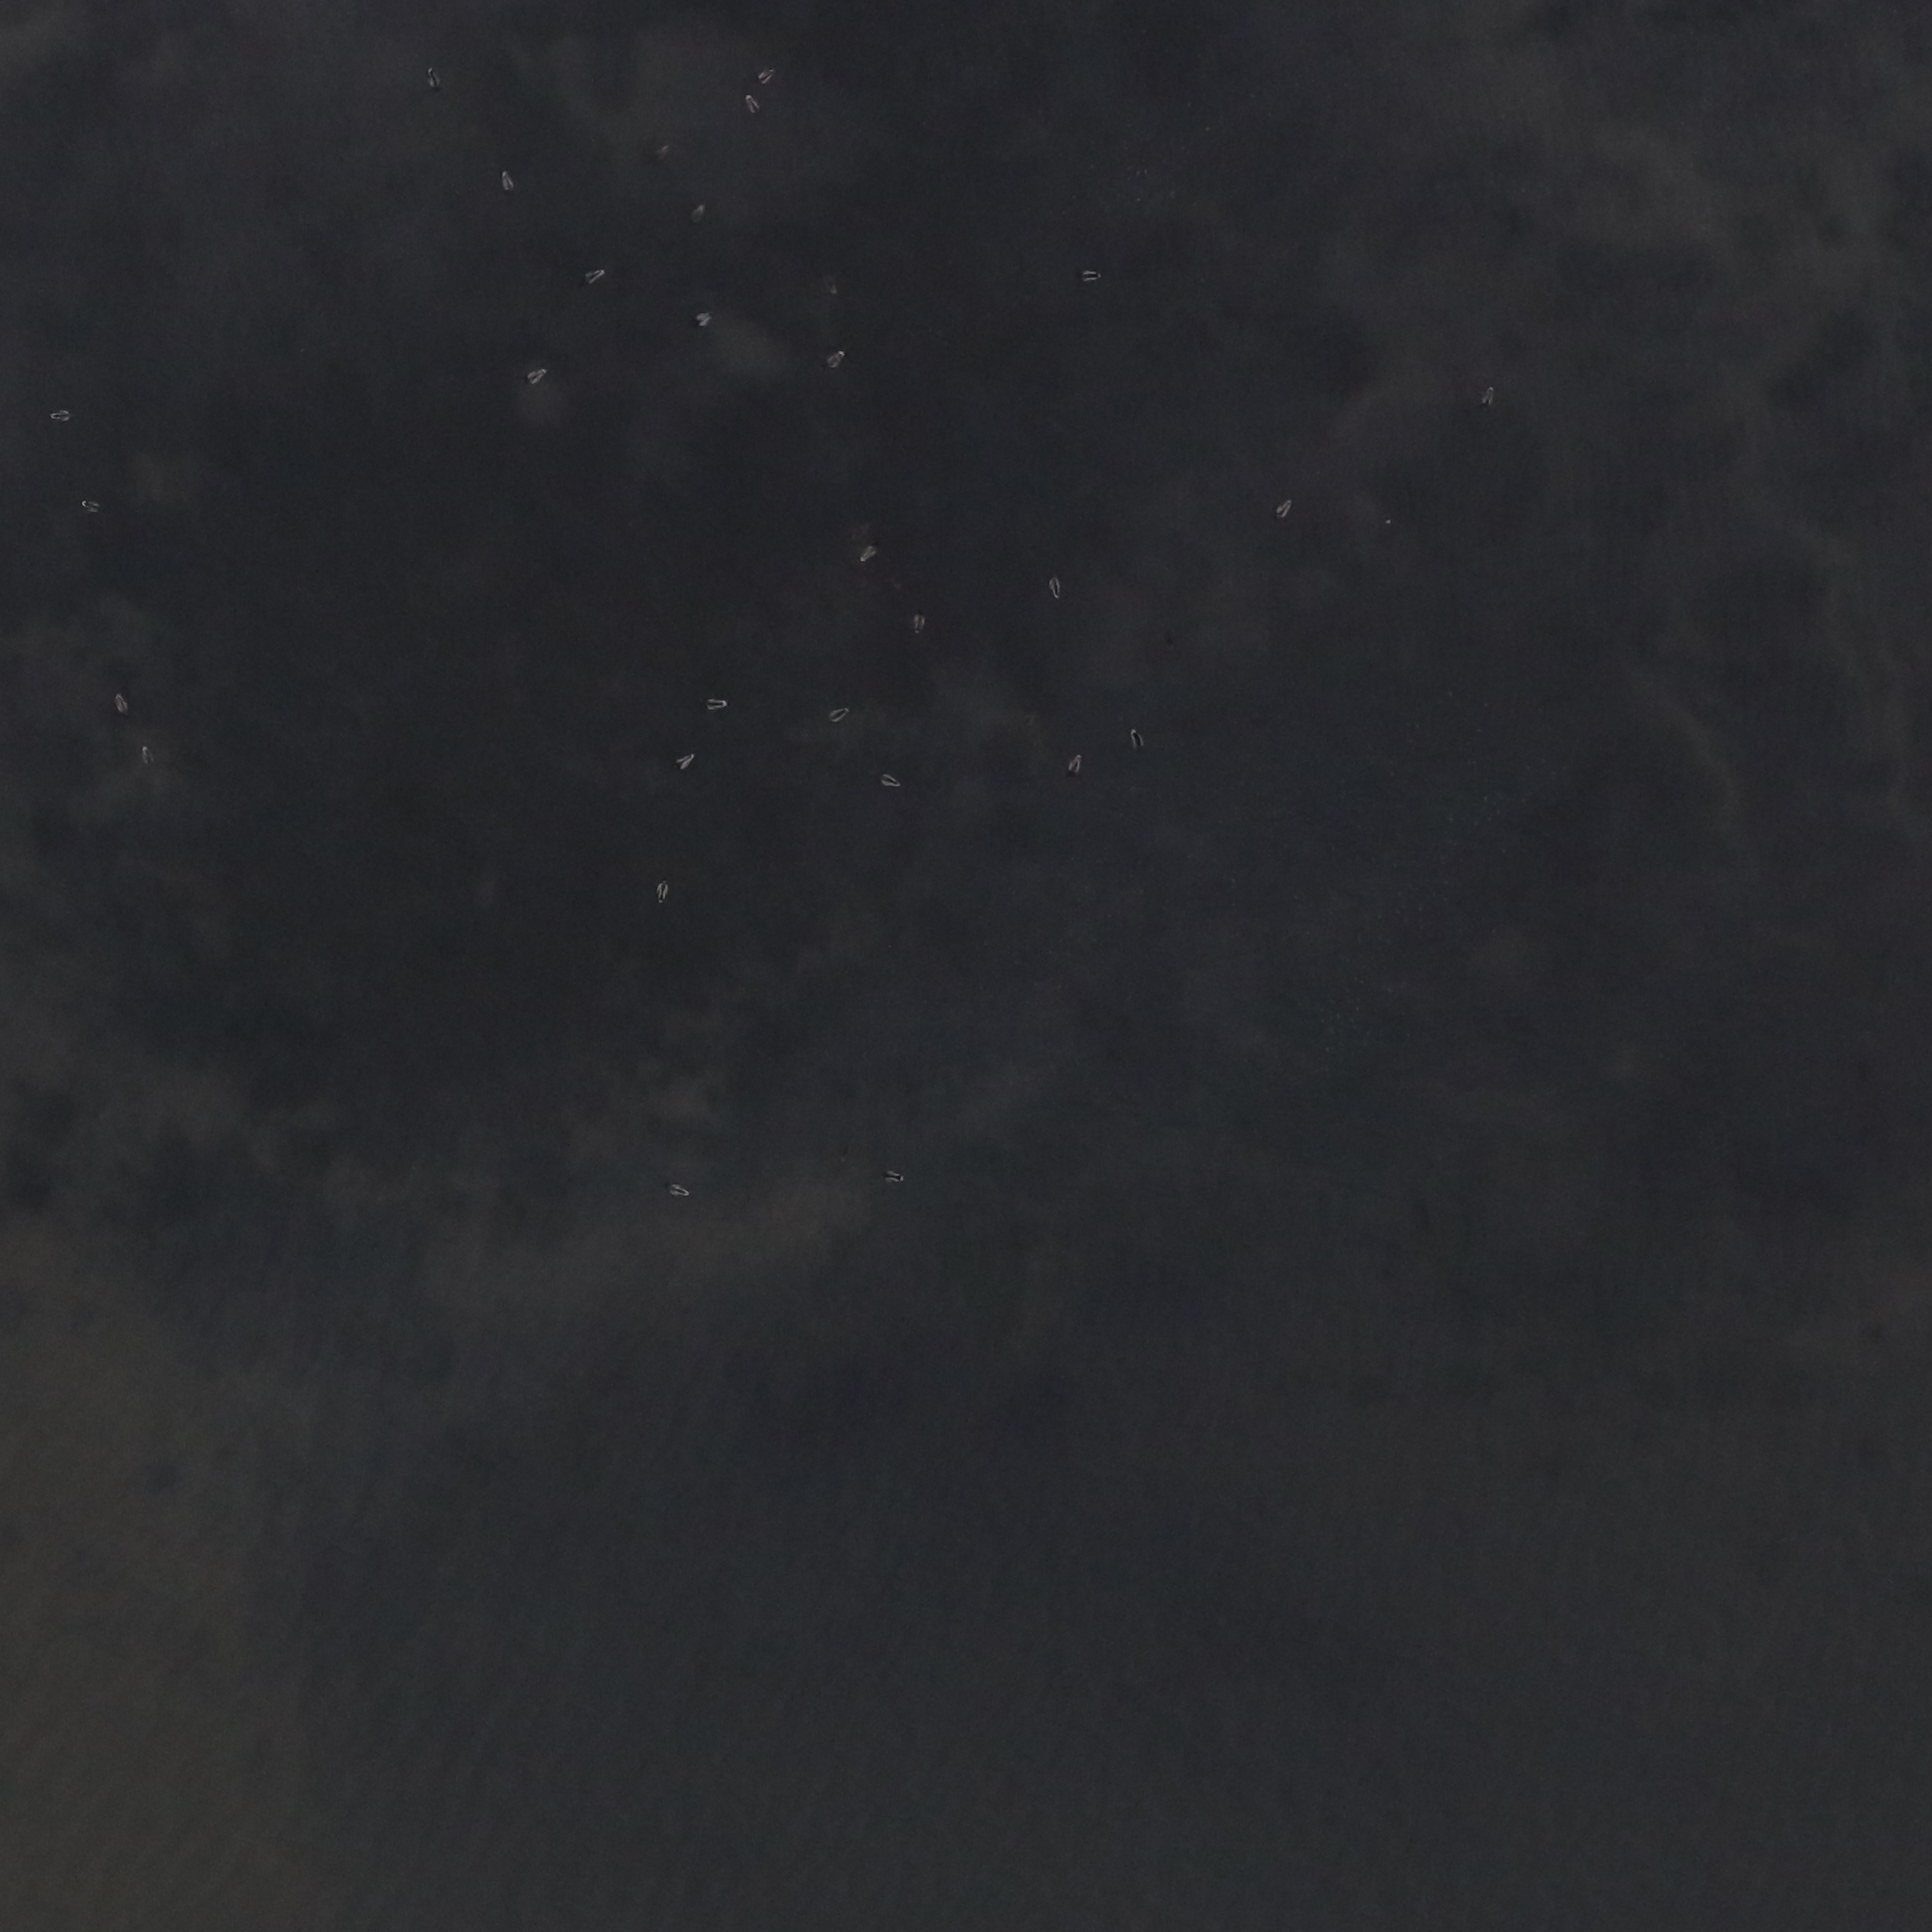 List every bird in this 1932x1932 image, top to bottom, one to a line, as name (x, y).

other bird (768, 70)
other bird (439, 81)
other bird (755, 107)
other bird (661, 152)
other bird (512, 190)
other bird (700, 207)
other bird (596, 274)
other bird (1093, 278)
other bird (841, 291)
other bird (697, 325)
other bird (836, 358)
other bird (536, 384)
other bird (1492, 394)
other bird (57, 413)
other bird (1295, 509)
other bird (85, 513)
other bird (876, 552)
other bird (1059, 587)
other bird (921, 619)
other bird (1167, 641)
other bird (133, 703)
other bird (722, 704)
other bird (843, 710)
other bird (1133, 738)
other bird (154, 757)
other bird (694, 761)
other bird (1081, 763)
other bird (893, 770)
other bird (664, 899)
other bird (844, 1153)
other bird (895, 1176)
other bird (675, 1189)